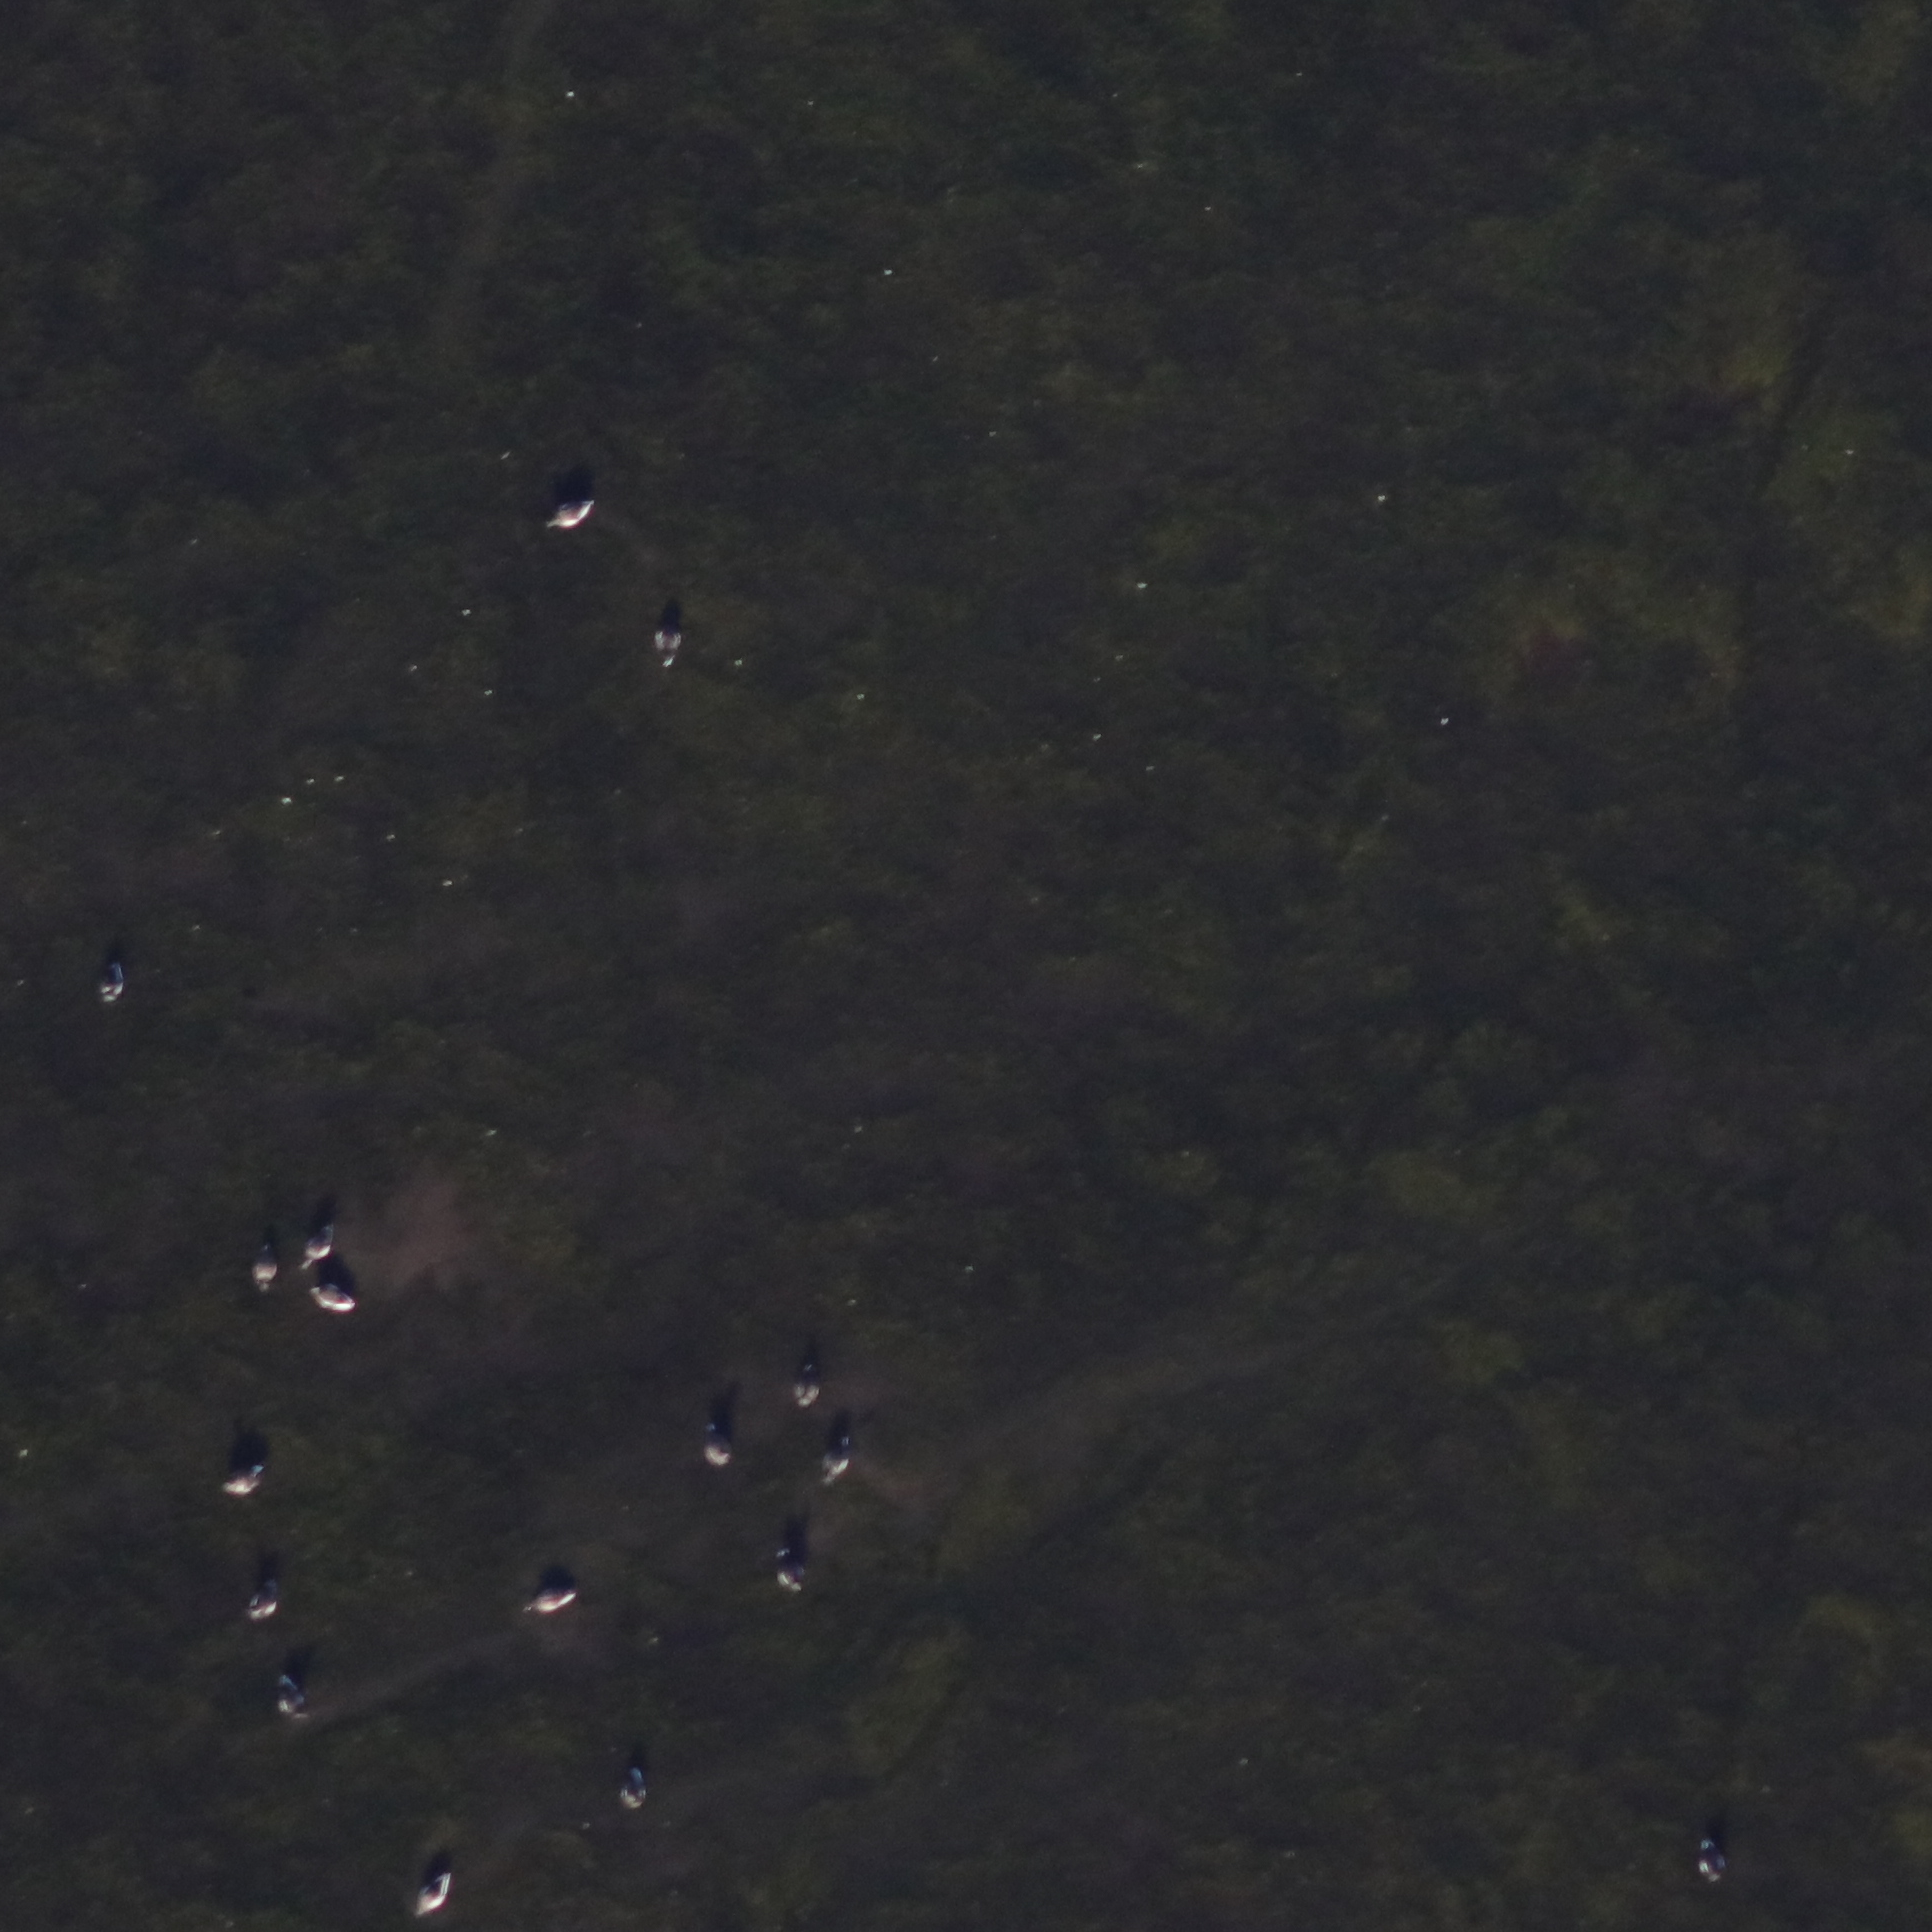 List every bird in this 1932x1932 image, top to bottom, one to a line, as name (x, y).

brant (571, 513)
brant (668, 642)
brant (113, 983)
brant (316, 1246)
brant (272, 1266)
brant (330, 1296)
brant (808, 1399)
brant (718, 1454)
brant (834, 1462)
brant (245, 1477)
brant (791, 1566)
brant (266, 1597)
brant (551, 1599)
brant (293, 1691)
brant (639, 1794)
brant (1714, 1859)
brant (430, 1893)